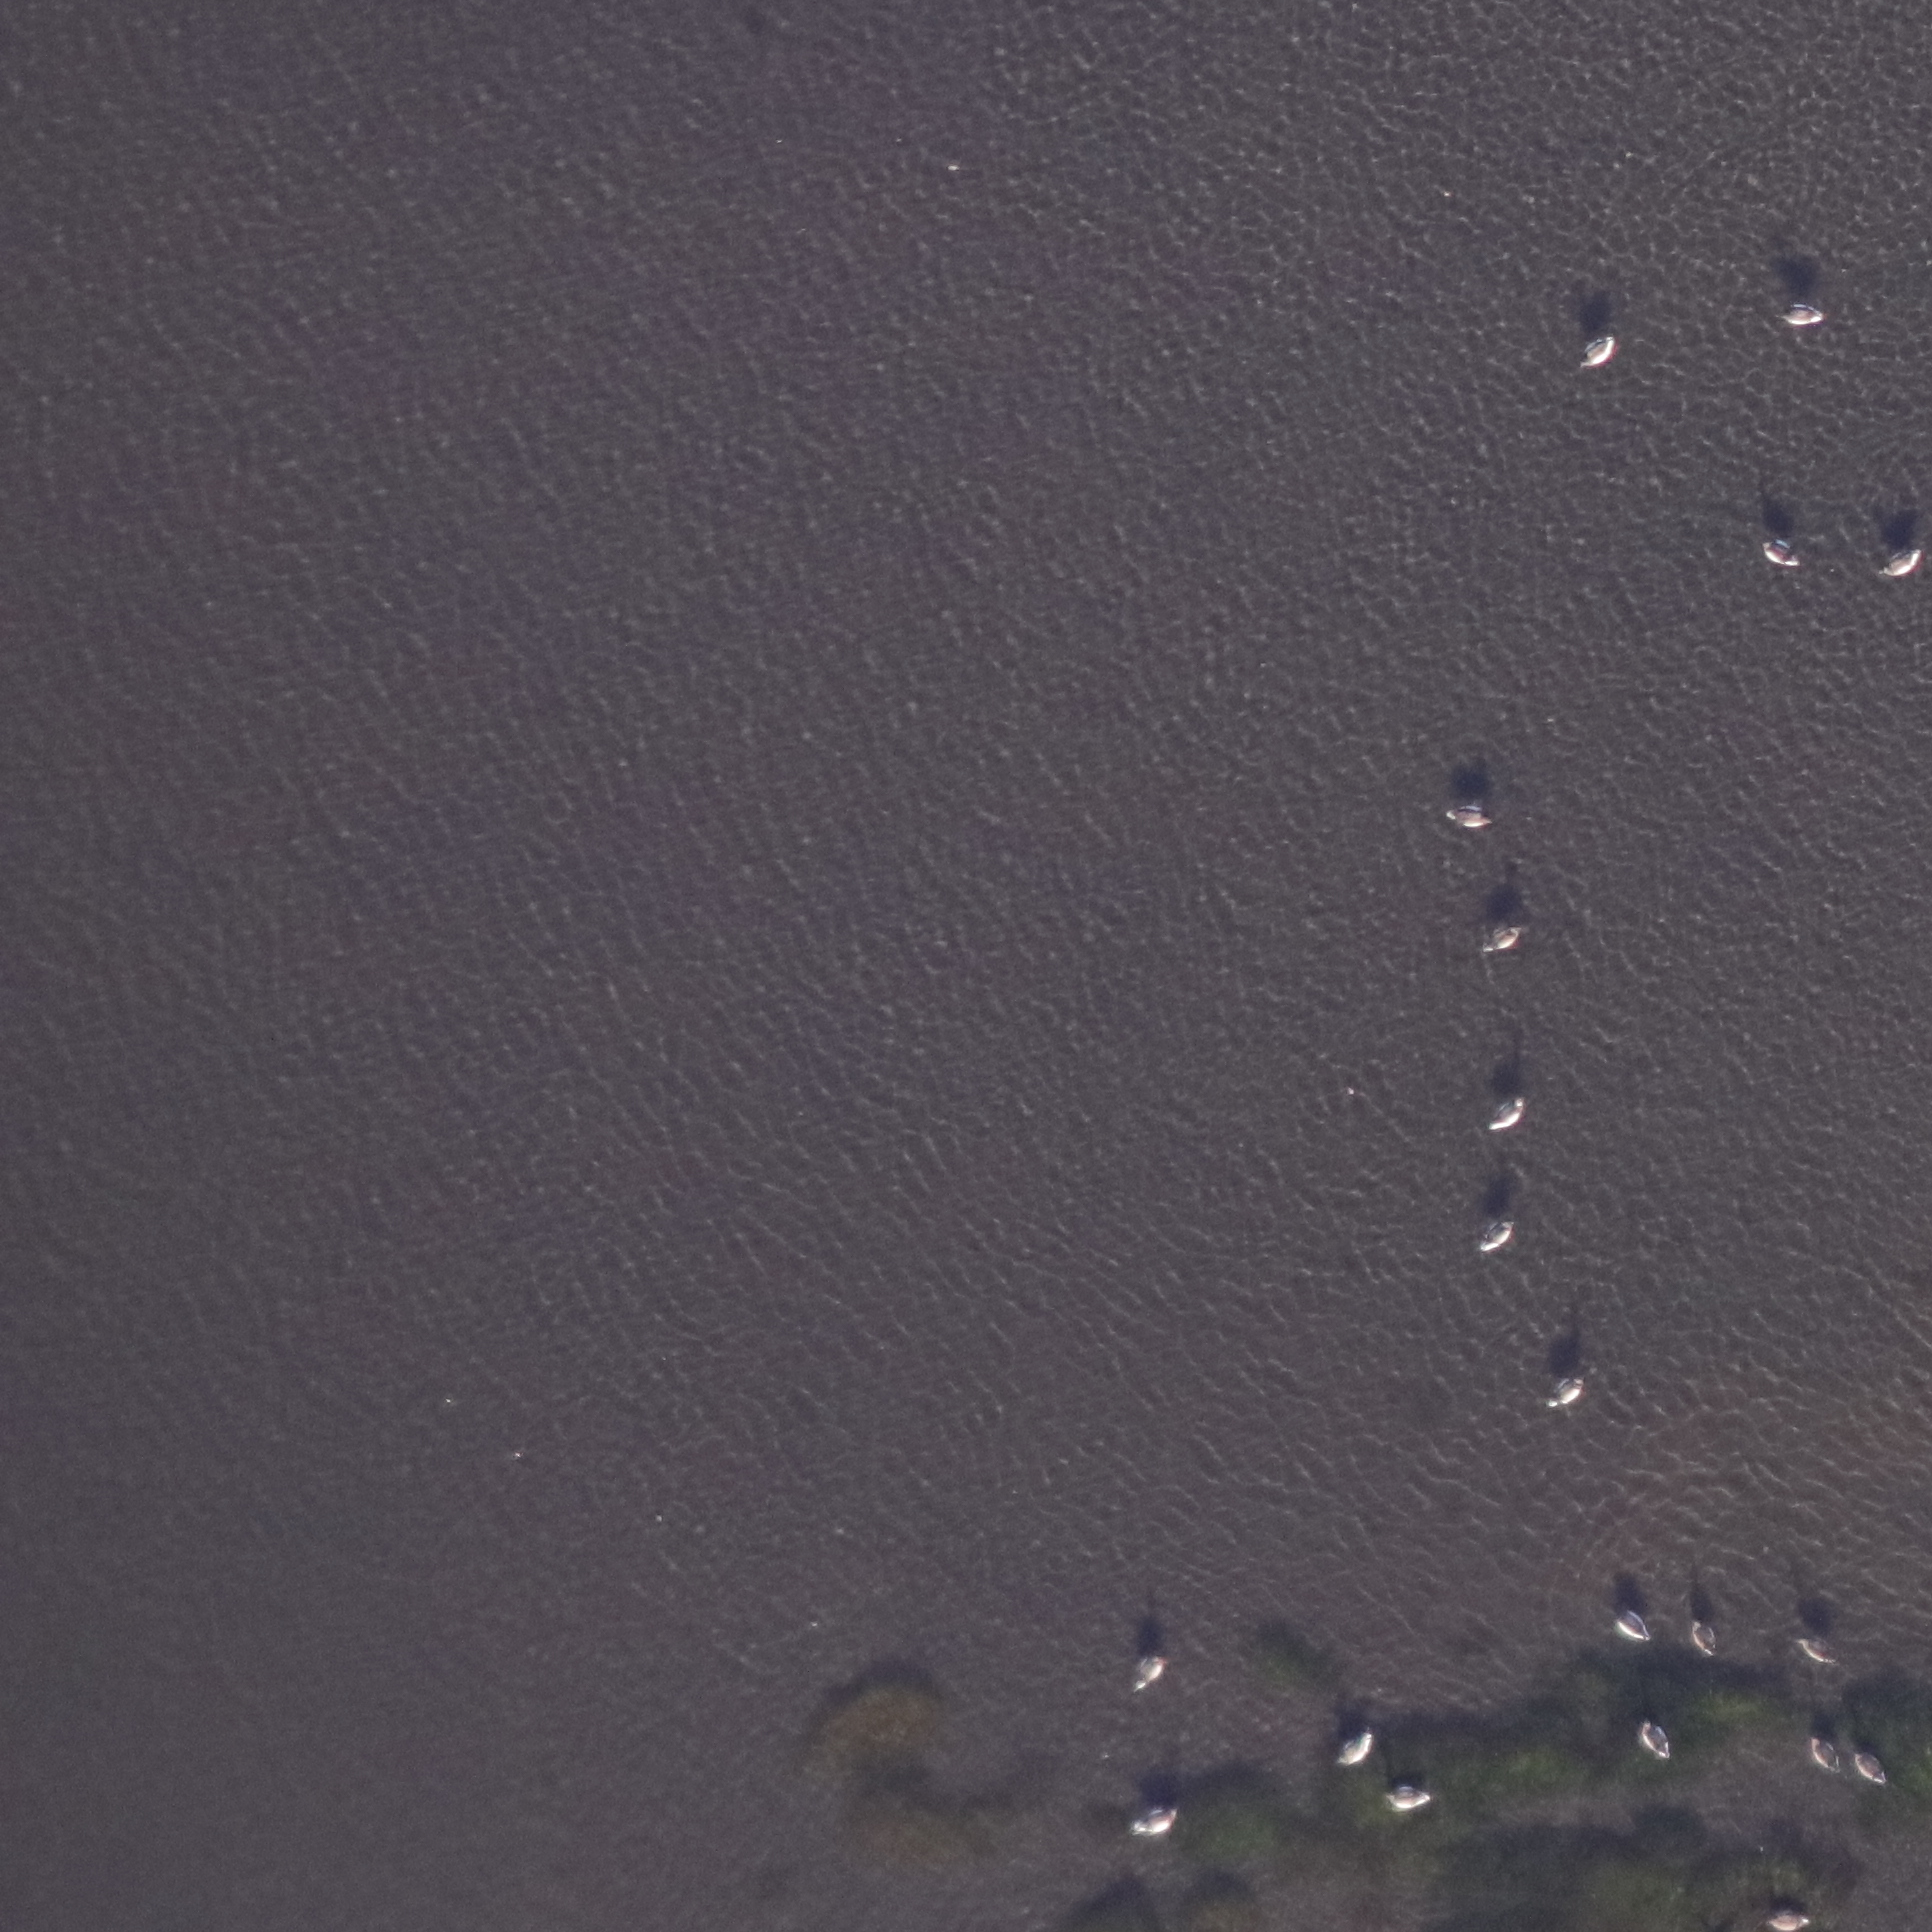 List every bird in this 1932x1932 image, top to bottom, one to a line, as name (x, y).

brant (1799, 315)
brant (1597, 350)
brant (1779, 552)
brant (1900, 560)
brant (1467, 815)
brant (1504, 939)
brant (1506, 1114)
brant (1493, 1235)
brant (1566, 1390)
brant (1630, 1623)
brant (1700, 1634)
brant (1820, 1651)
brant (1151, 1669)
brant (1653, 1737)
brant (1356, 1751)
brant (1825, 1756)
brant (1868, 1763)
brant (1407, 1796)
brant (1157, 1820)
brant (1787, 1919)